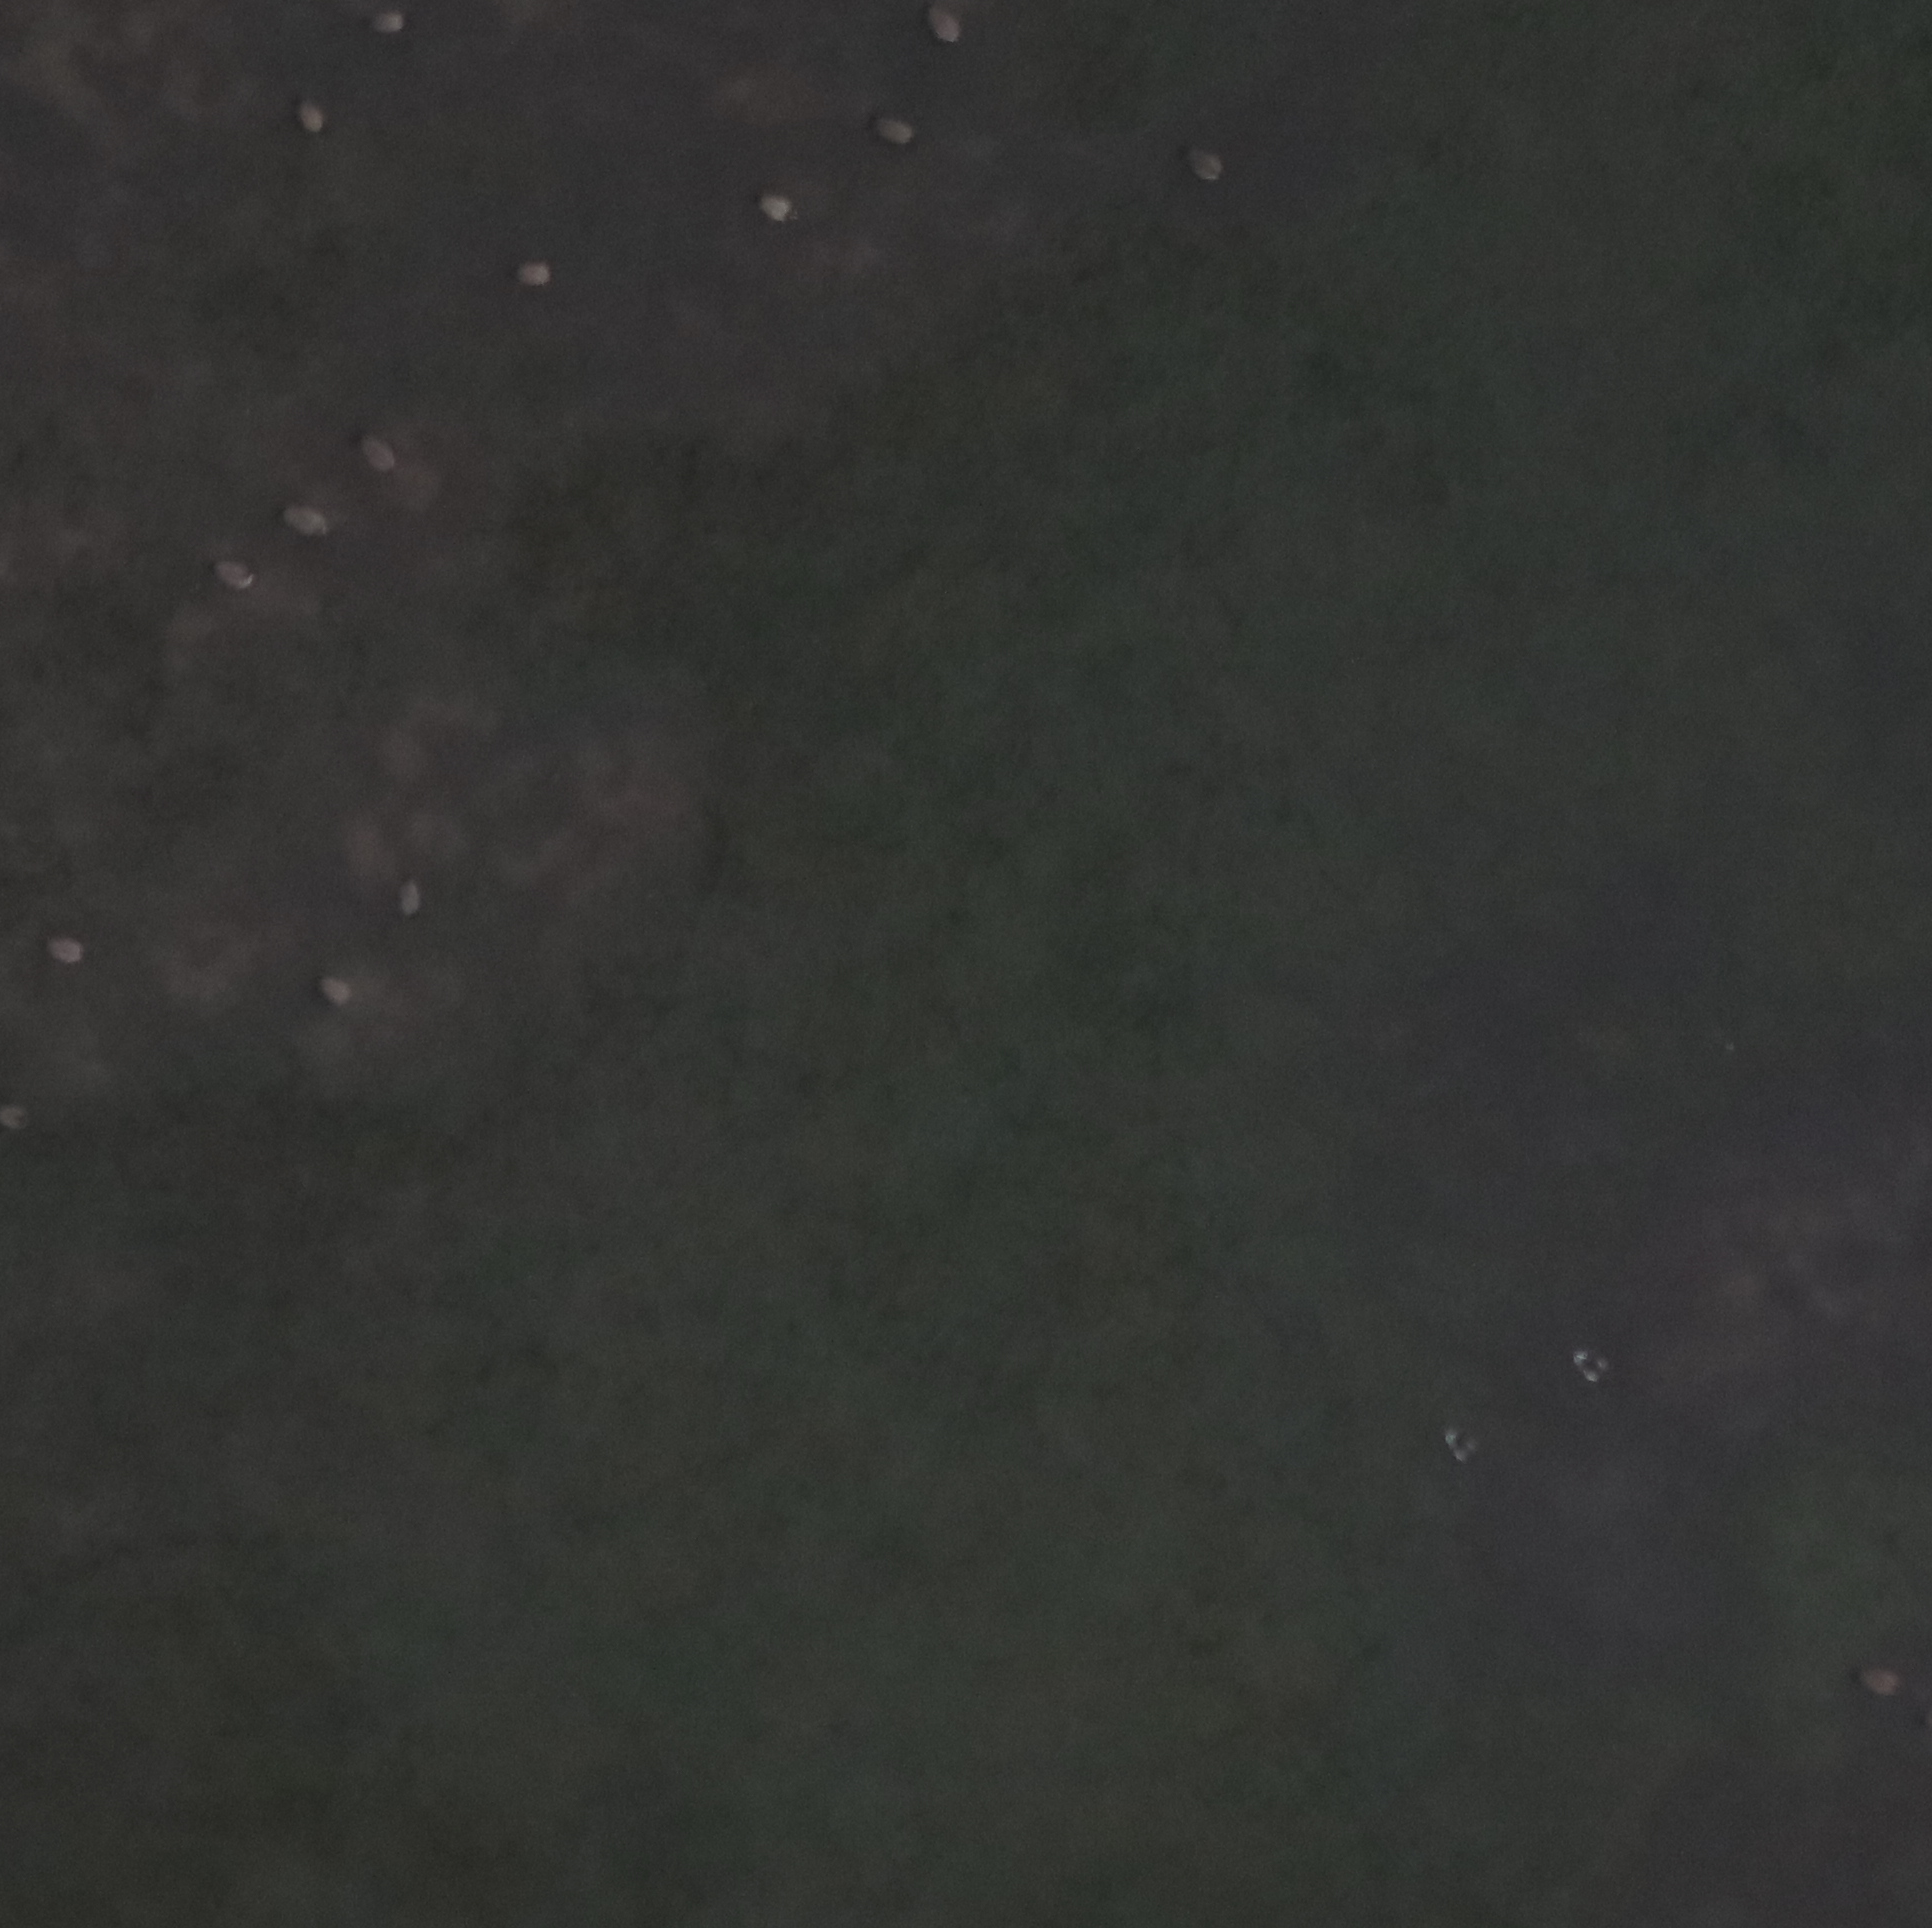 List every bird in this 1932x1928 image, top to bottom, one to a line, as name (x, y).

Canada goose (392, 18)
Canada goose (944, 25)
Canada goose (311, 116)
Canada goose (899, 128)
Canada goose (1212, 162)
Canada goose (781, 202)
Canada goose (534, 278)
Canada goose (373, 459)
Canada goose (299, 512)
Canada goose (238, 574)
Canada goose (409, 898)
Canada goose (62, 957)
Canada goose (339, 977)
Canada goose (11, 1121)
brant (1592, 1362)
brant (1455, 1441)
Canada goose (1881, 1678)